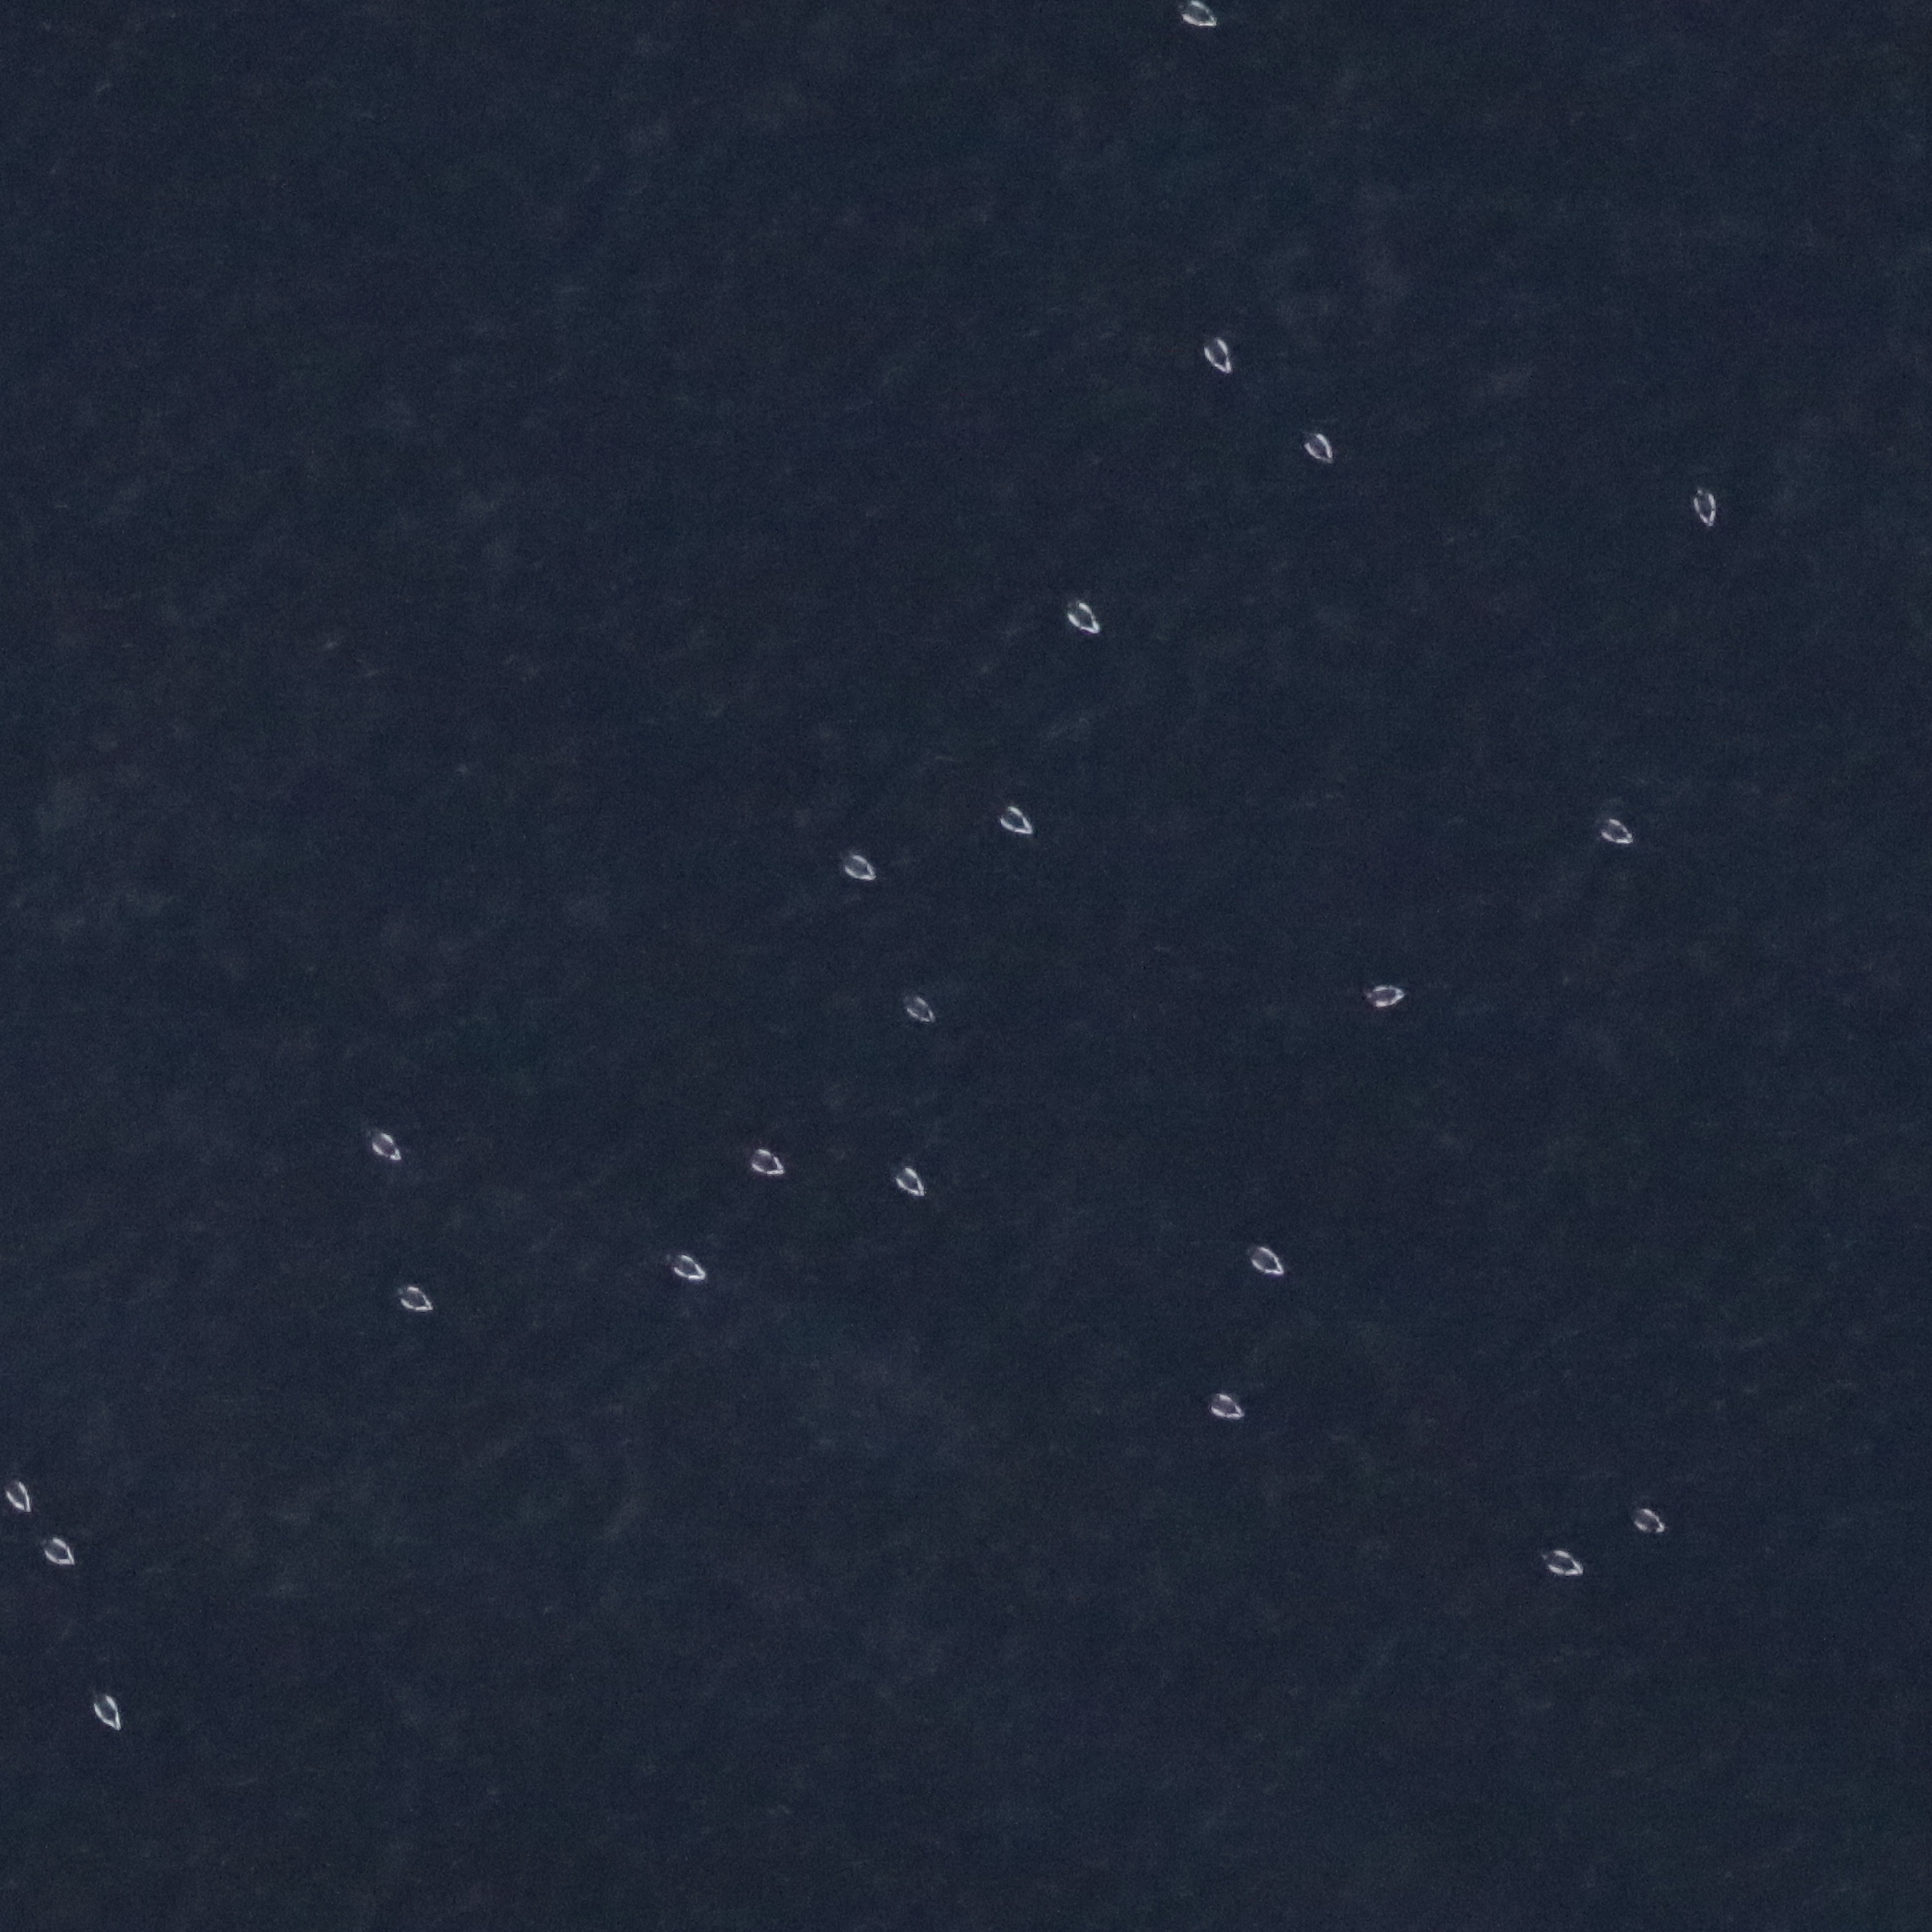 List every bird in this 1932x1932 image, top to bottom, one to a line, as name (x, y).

brant (1197, 13)
brant (1217, 352)
brant (1316, 447)
brant (1704, 506)
brant (1082, 616)
brant (1014, 821)
brant (1613, 831)
brant (857, 867)
brant (1383, 996)
brant (917, 1008)
brant (384, 1144)
brant (766, 1161)
brant (908, 1179)
brant (1263, 1259)
brant (686, 1266)
brant (414, 1297)
brant (1224, 1406)
brant (17, 1493)
brant (1646, 1521)
brant (57, 1551)
brant (1559, 1561)
brant (105, 1706)